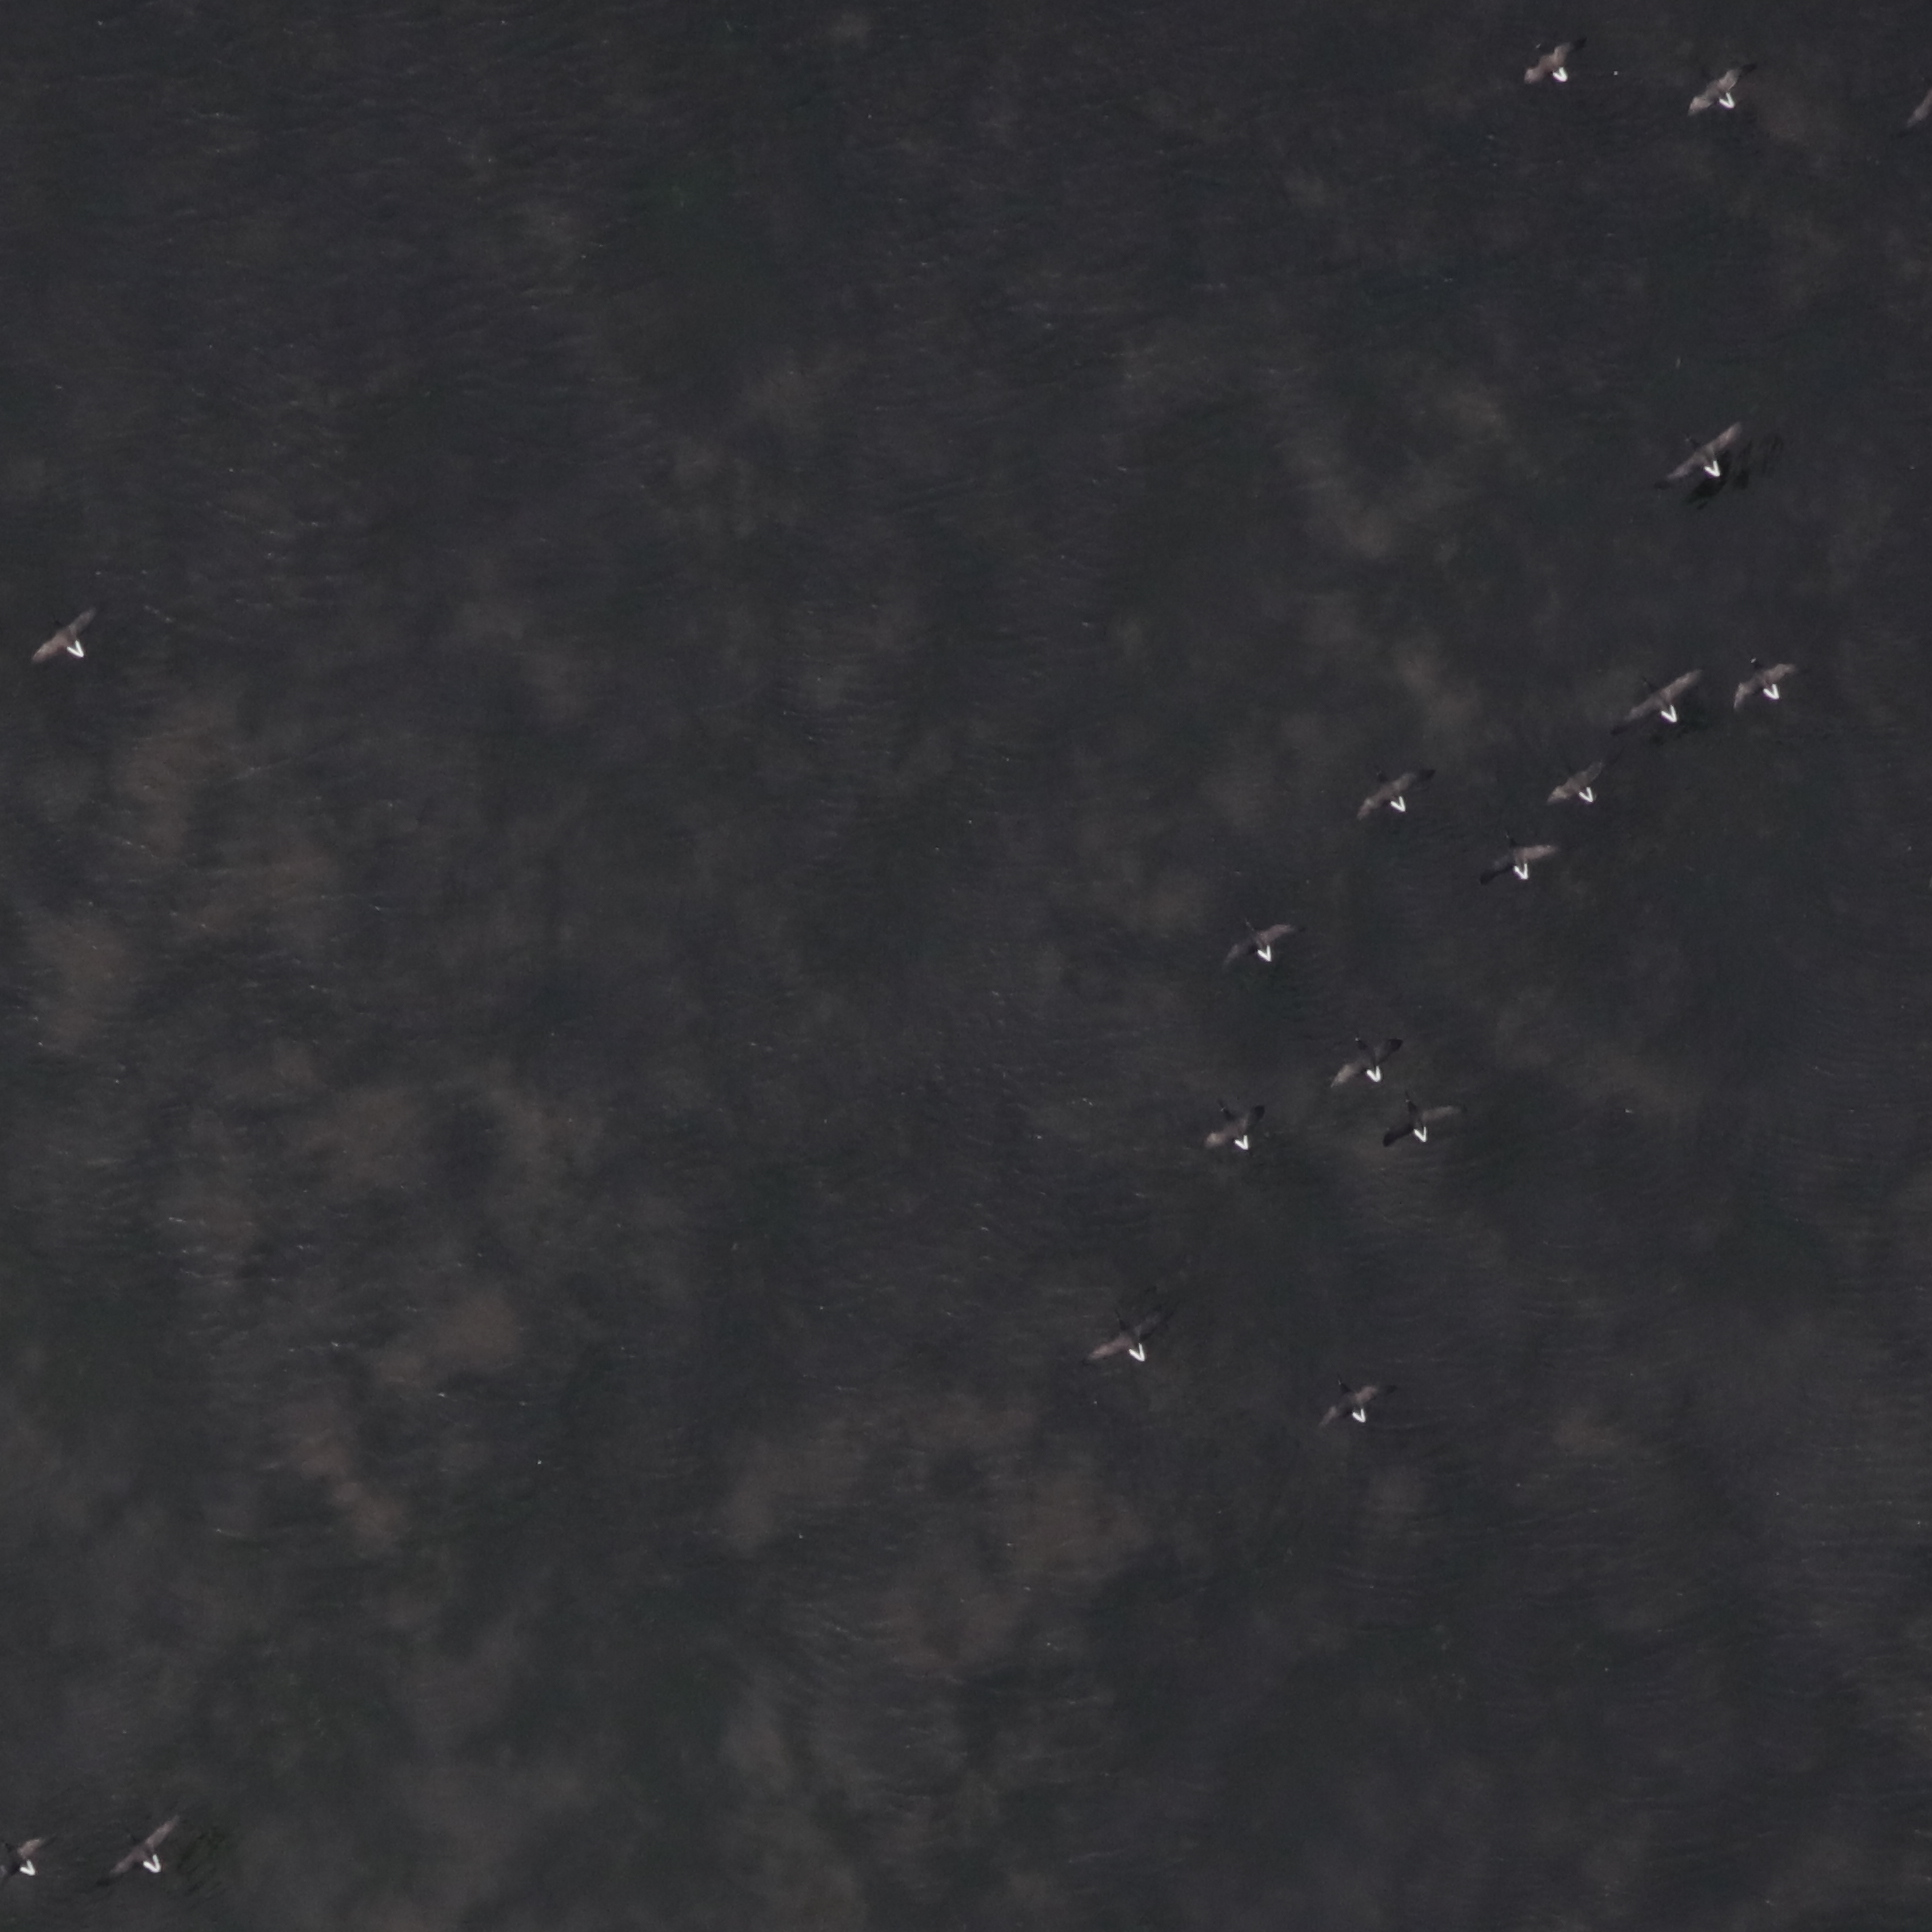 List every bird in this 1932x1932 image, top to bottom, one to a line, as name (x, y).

brant (1551, 63)
brant (1720, 88)
brant (1703, 461)
brant (70, 635)
brant (1766, 679)
brant (1664, 697)
brant (1392, 789)
brant (1578, 789)
brant (1520, 859)
brant (1264, 944)
brant (1370, 1059)
brant (1417, 1119)
brant (1234, 1122)
brant (1130, 1343)
brant (1354, 1403)
brant (147, 1853)
brant (19, 1860)